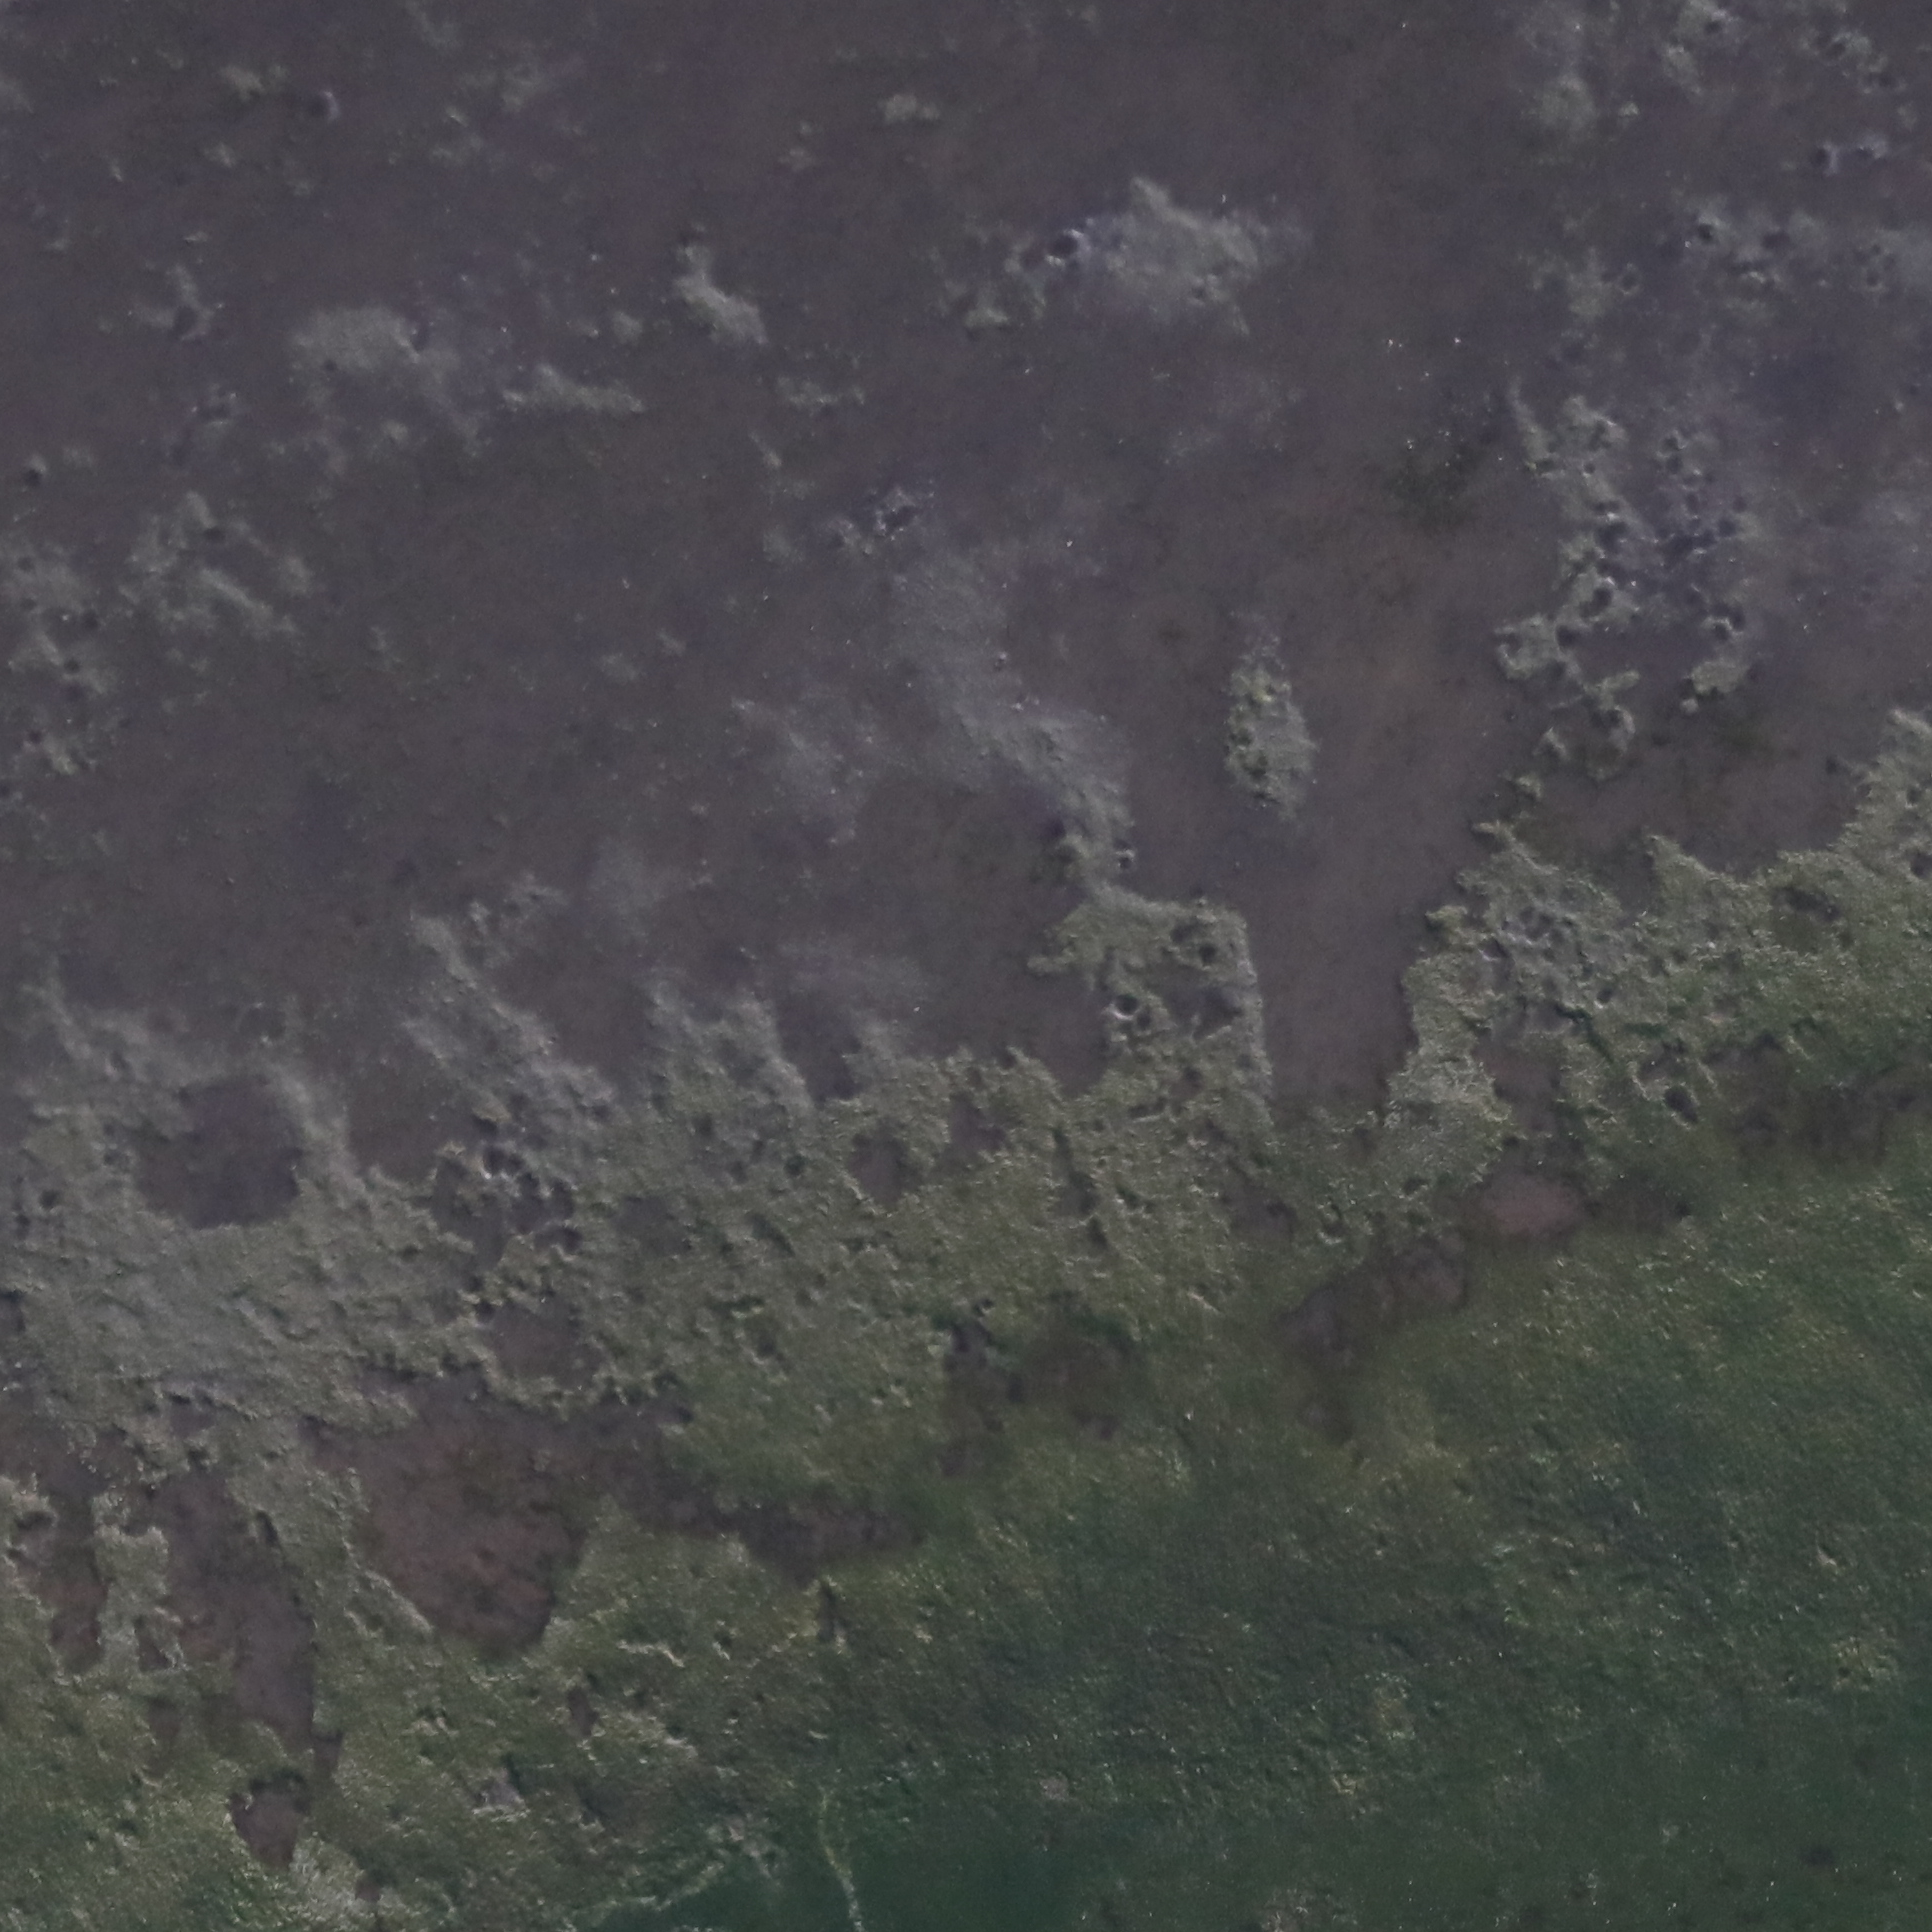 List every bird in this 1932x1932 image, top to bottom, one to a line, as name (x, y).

None